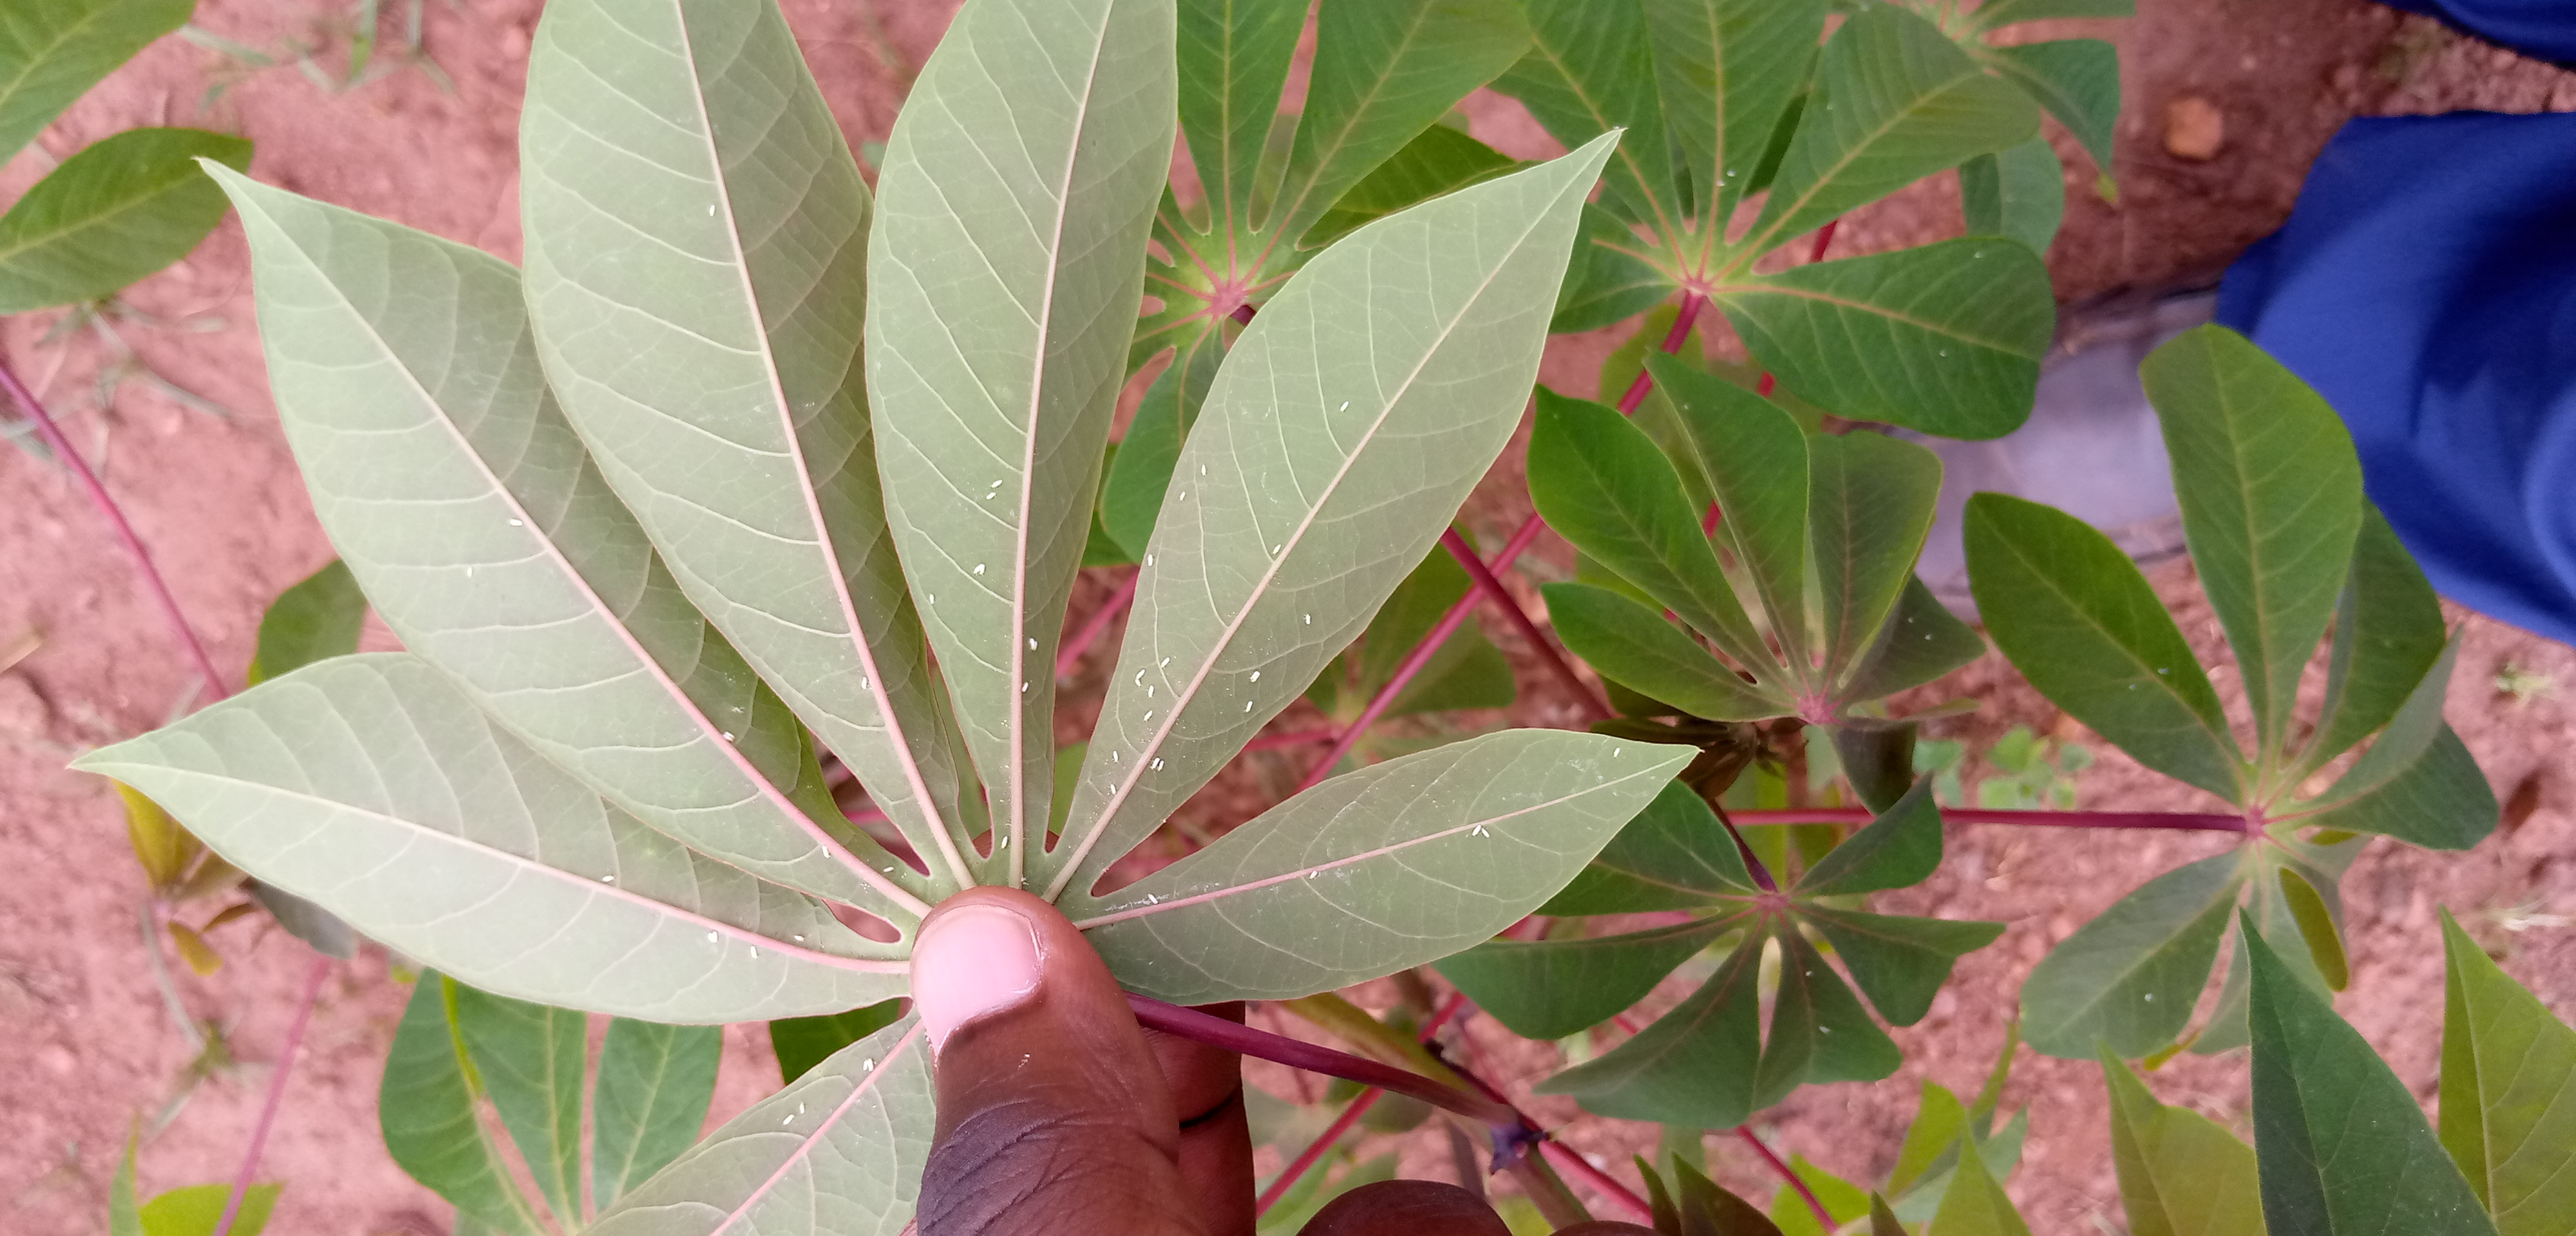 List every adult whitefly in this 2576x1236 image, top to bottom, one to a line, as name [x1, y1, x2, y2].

whitefly [707, 201, 720, 219]
whitefly [1338, 398, 1355, 415]
whitefly [1199, 460, 1209, 477]
whitefly [988, 476, 1007, 491]
whitefly [1177, 490, 1188, 502]
whitefly [985, 491, 999, 501]
whitefly [508, 516, 526, 529]
whitefly [1270, 543, 1283, 559]
whitefly [1146, 552, 1155, 568]
whitefly [972, 562, 982, 576]
whitefly [980, 562, 988, 577]
whitefly [464, 565, 475, 578]
whitefly [929, 592, 938, 608]
whitefly [1302, 612, 1314, 628]
whitefly [1028, 635, 1039, 654]
whitefly [1158, 655, 1175, 671]
whitefly [1135, 668, 1147, 680]
whitefly [1246, 669, 1264, 686]
whitefly [857, 674, 873, 691]
whitefly [1019, 678, 1033, 694]
whitefly [1133, 678, 1144, 688]
whitefly [1146, 683, 1156, 700]
whitefly [1244, 698, 1254, 715]
whitefly [1141, 708, 1154, 724]
whitefly [724, 731, 735, 739]
whitefly [722, 733, 734, 743]
whitefly [1609, 743, 1625, 762]
whitefly [1112, 747, 1121, 764]
whitefly [1150, 755, 1161, 771]
whitefly [1157, 758, 1165, 772]
whitefly [1108, 782, 1118, 796]
whitefly [1471, 823, 1482, 838]
whitefly [1481, 827, 1492, 839]
whitefly [999, 833, 1012, 850]
whitefly [820, 843, 831, 859]
whitefly [880, 862, 898, 877]
whitefly [1306, 868, 1321, 882]
whitefly [600, 872, 617, 883]
whitefly [1146, 891, 1162, 906]
whitefly [705, 930, 722, 945]
whitefly [793, 933, 806, 944]
whitefly [749, 943, 760, 960]
whitefly [867, 1056, 876, 1072]
whitefly [862, 1058, 868, 1072]
whitefly [797, 1099, 808, 1116]
whitefly [780, 1112, 798, 1127]